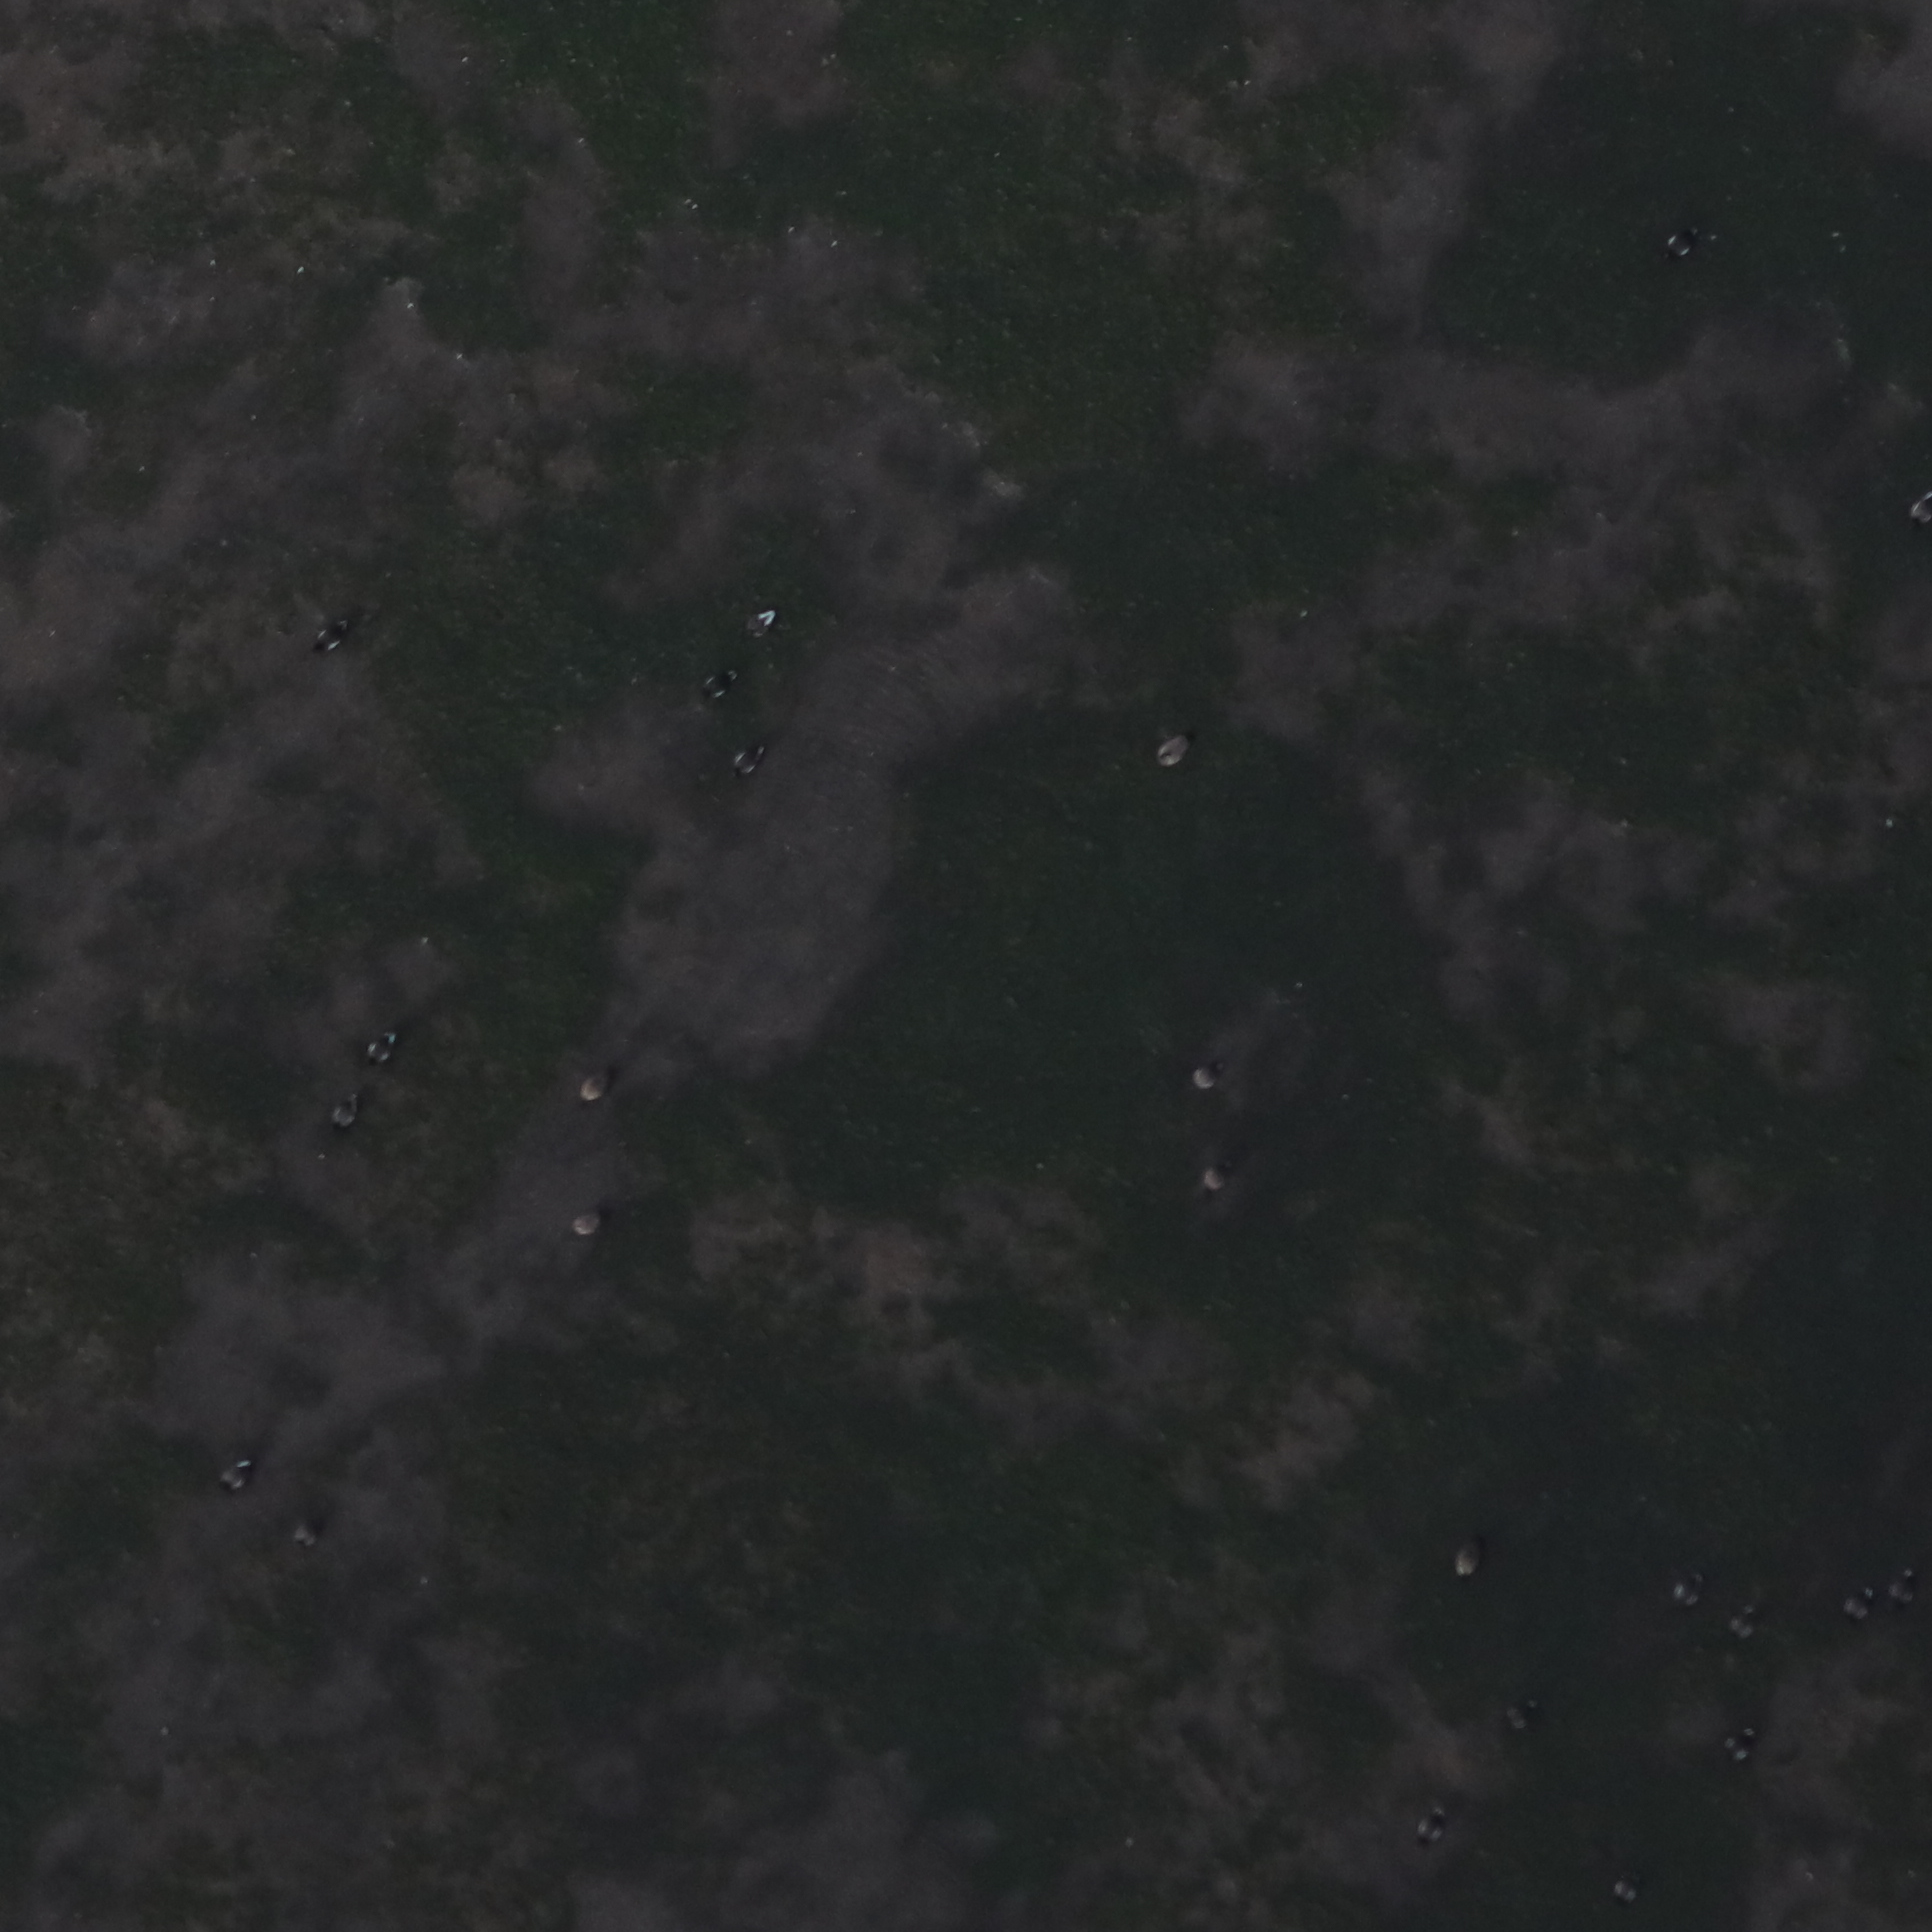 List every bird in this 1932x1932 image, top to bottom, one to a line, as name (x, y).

brant (1685, 245)
brant (1925, 511)
brant (762, 622)
brant (331, 638)
brant (716, 688)
brant (1174, 748)
brant (747, 763)
brant (380, 1050)
Canada goose (1202, 1075)
brant (596, 1086)
brant (347, 1114)
Canada goose (1213, 1176)
Canada goose (587, 1231)
brant (234, 1477)
brant (297, 1537)
Canada goose (1471, 1565)
brant (1683, 1587)
brant (1901, 1593)
brant (1859, 1611)
brant (1742, 1624)
brant (1522, 1720)
brant (1741, 1750)
brant (1437, 1832)
brant (1626, 1895)